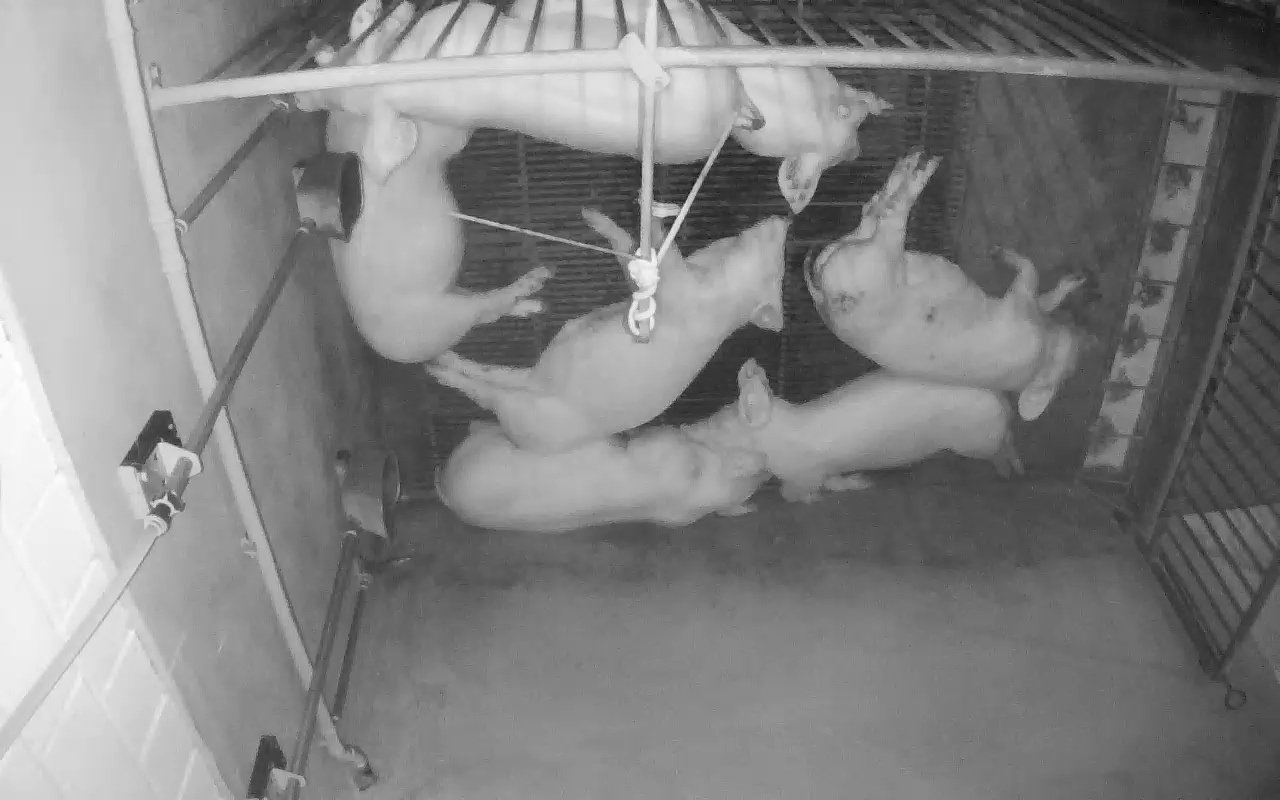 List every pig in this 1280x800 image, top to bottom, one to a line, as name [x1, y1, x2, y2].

pig [293, 0, 765, 187]
pig [508, 0, 894, 214]
pig [325, 112, 560, 363]
pig [801, 148, 1100, 422]
pig [419, 187, 794, 453]
pig [679, 358, 1024, 506]
pig [432, 419, 775, 531]